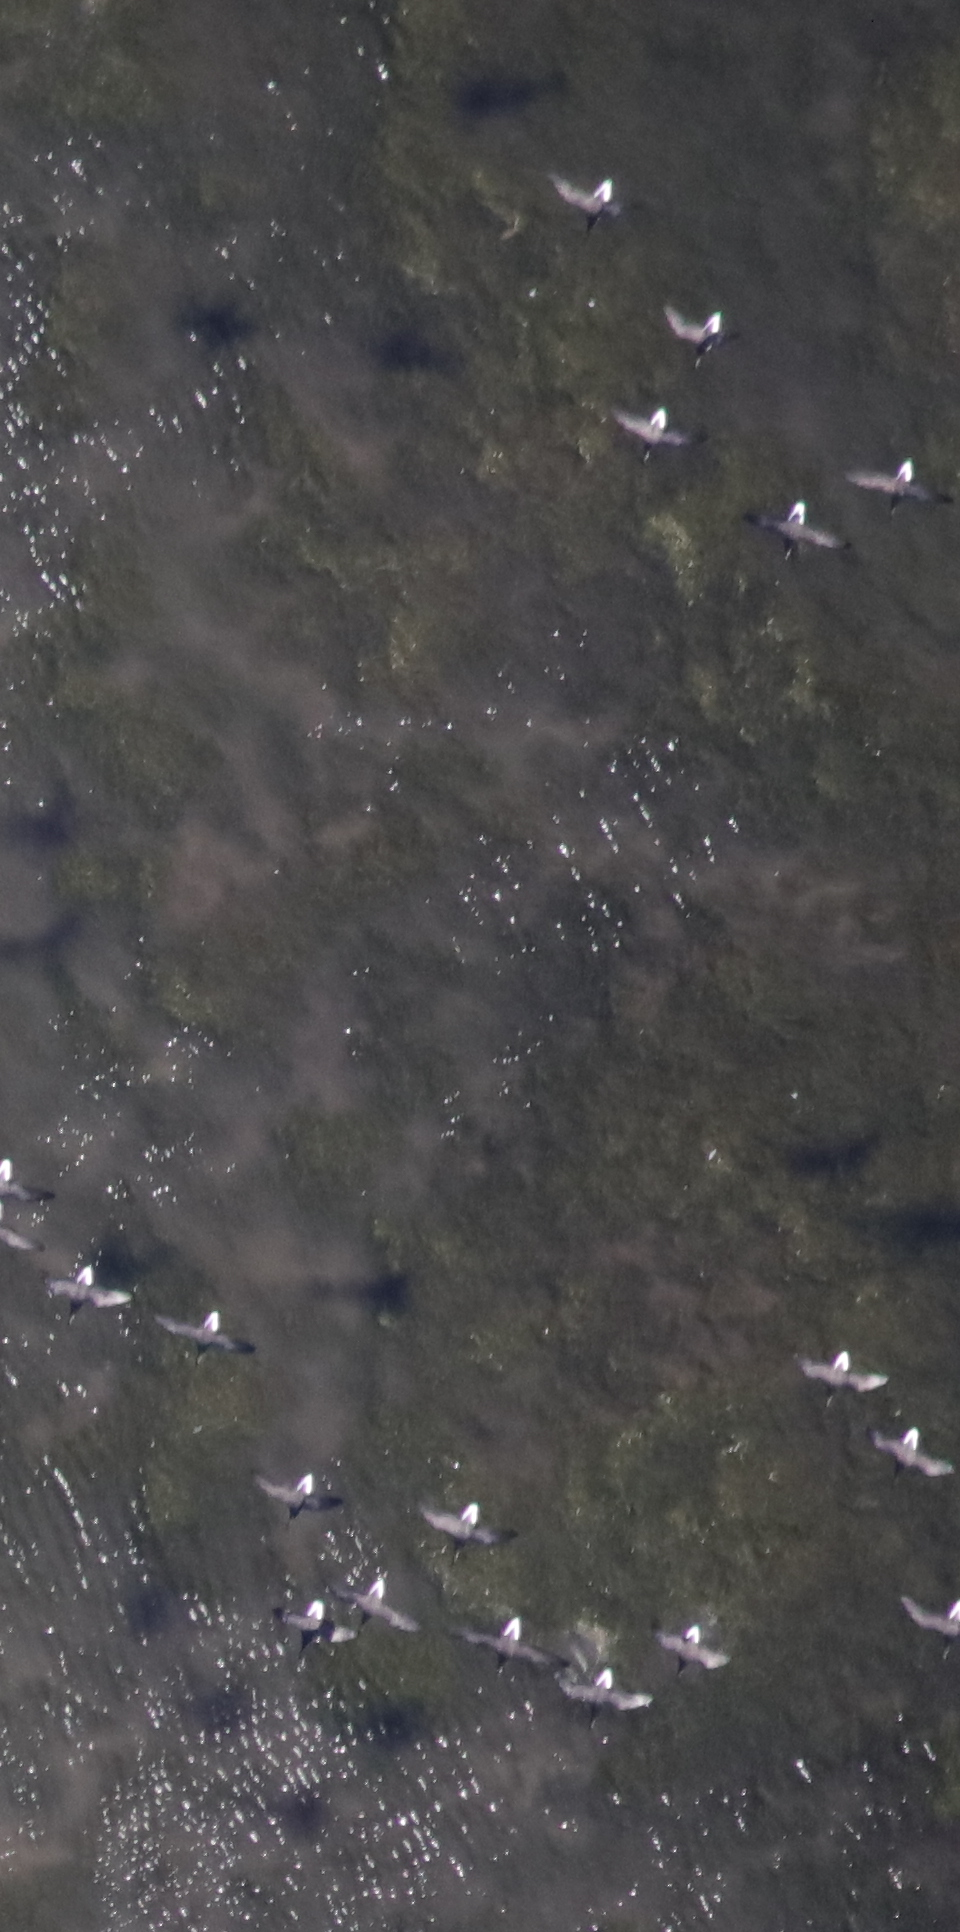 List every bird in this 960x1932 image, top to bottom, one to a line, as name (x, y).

brant (585, 202)
brant (697, 330)
brant (651, 436)
brant (900, 484)
brant (801, 527)
brant (5, 1186)
brant (87, 1287)
brant (205, 1324)
brant (841, 1379)
brant (919, 1457)
brant (291, 1496)
brant (461, 1540)
brant (386, 1607)
brant (323, 1620)
brant (950, 1622)
brant (505, 1640)
brant (687, 1645)
brant (595, 1688)